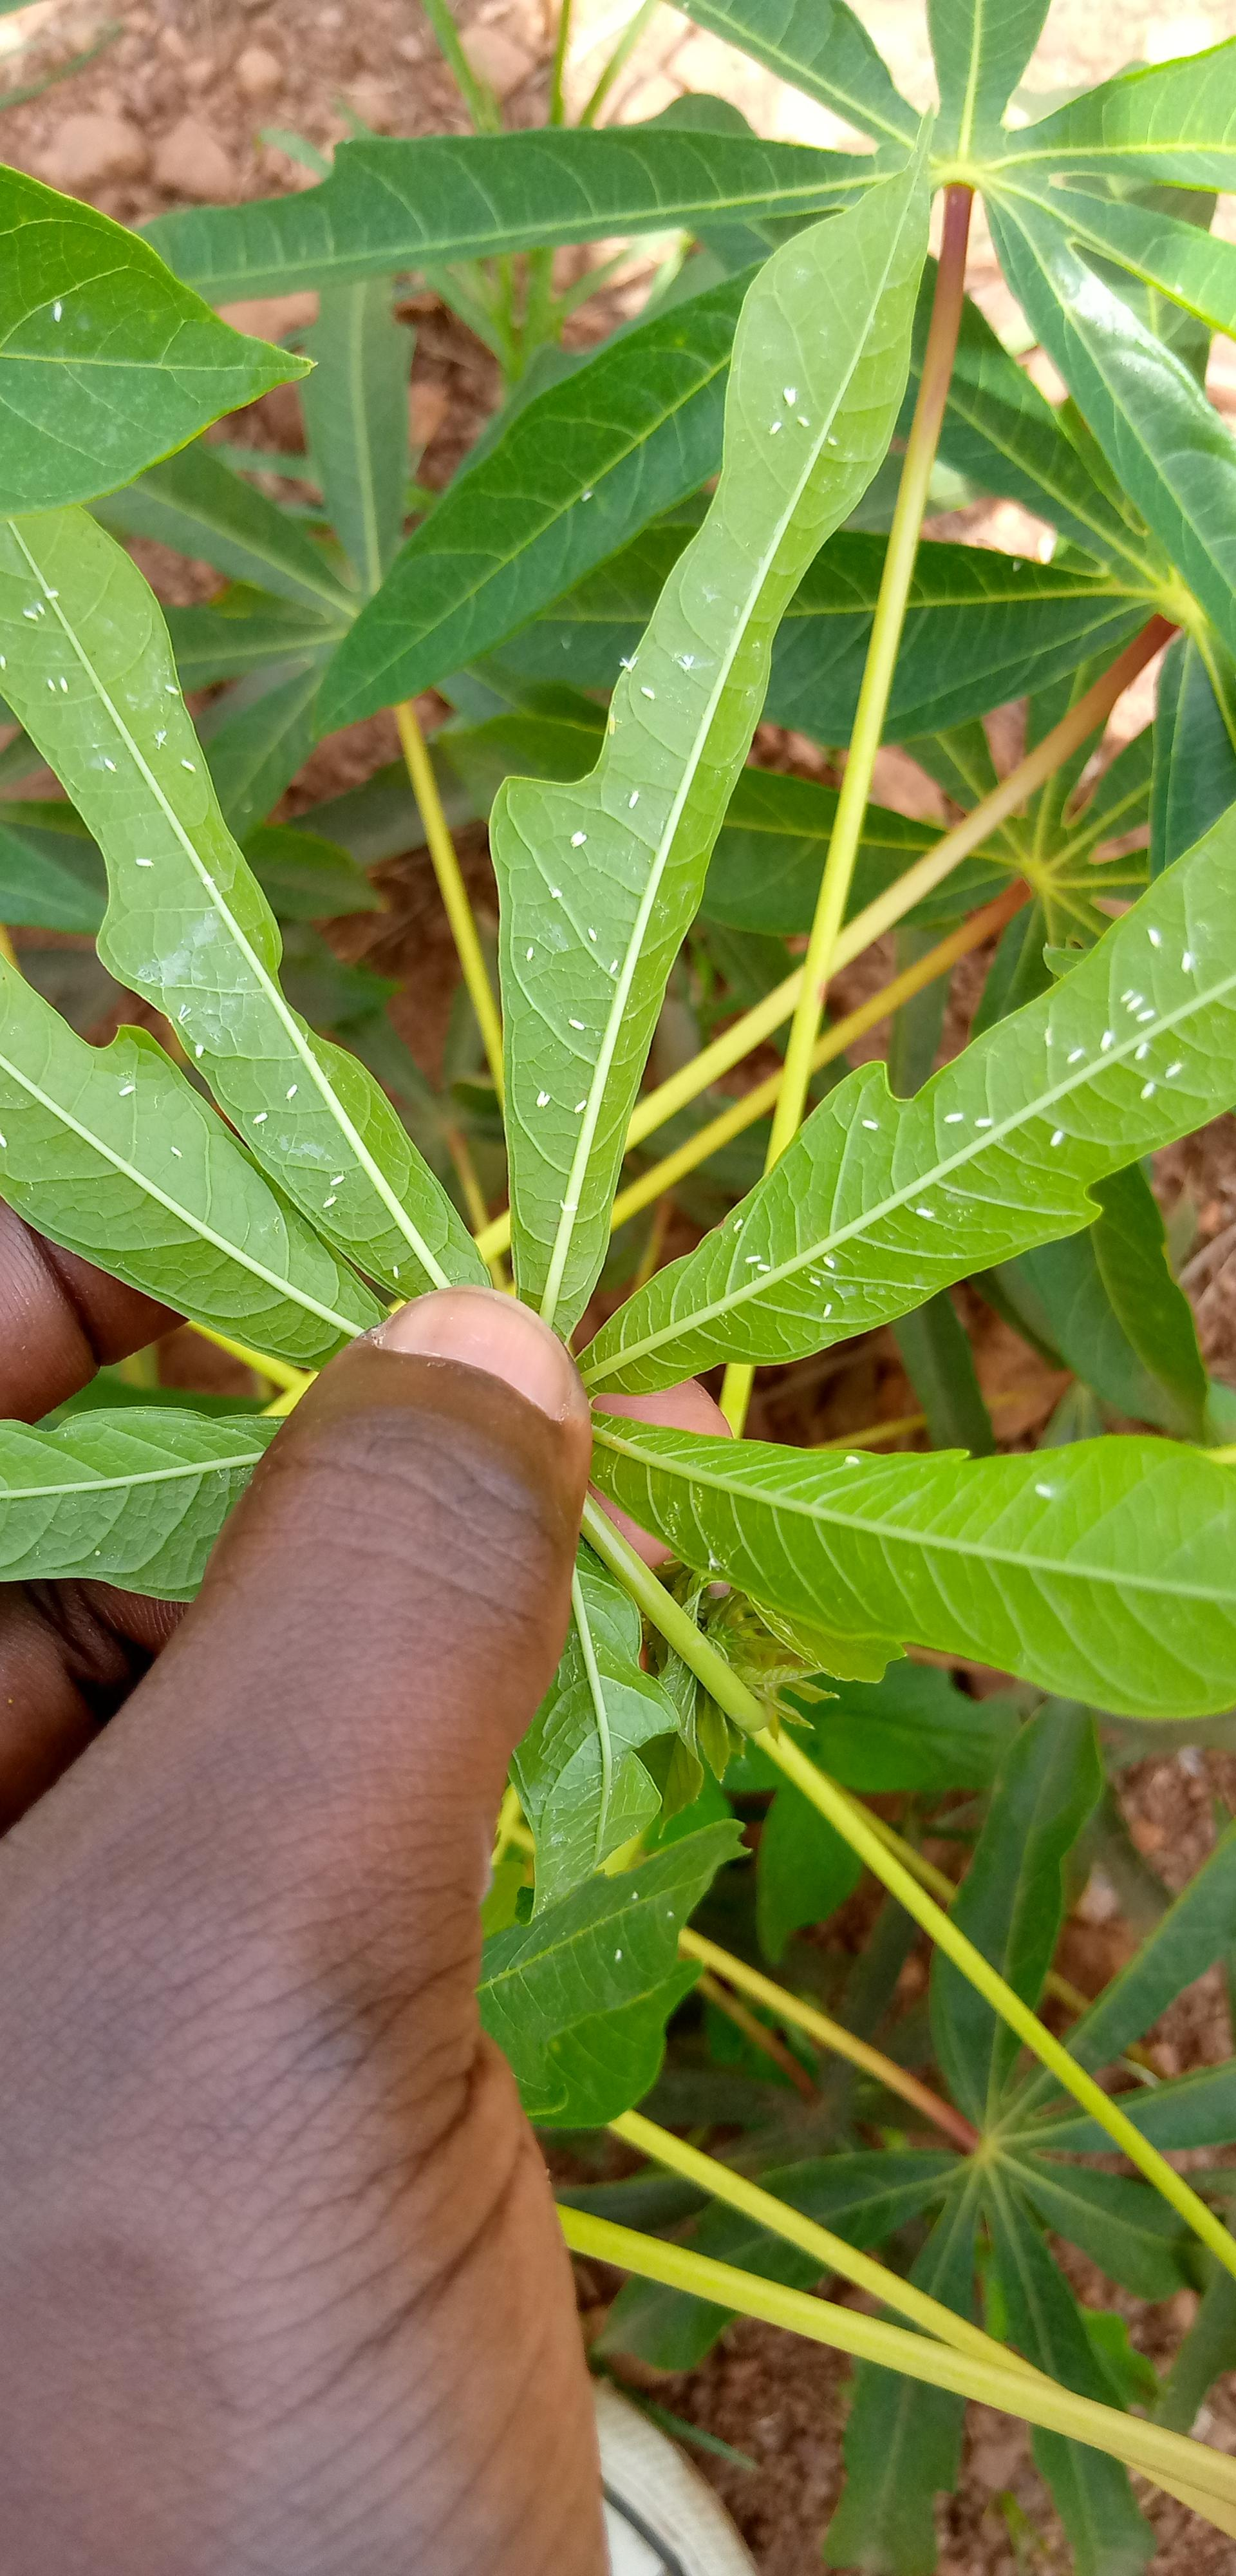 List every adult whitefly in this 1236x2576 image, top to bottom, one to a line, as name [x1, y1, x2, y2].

whitefly [782, 384, 799, 408]
whitefly [795, 415, 812, 430]
whitefly [765, 419, 782, 437]
whitefly [44, 589, 61, 601]
whitefly [35, 601, 48, 617]
whitefly [22, 609, 41, 623]
whitefly [676, 650, 694, 675]
whitefly [1, 654, 9, 672]
whitefly [618, 654, 639, 676]
whitefly [59, 676, 70, 695]
whitefly [46, 677, 57, 693]
whitefly [162, 682, 182, 698]
whitefly [639, 686, 657, 703]
whitefly [151, 728, 173, 755]
whitefly [100, 756, 119, 775]
whitefly [178, 757, 197, 774]
whitefly [627, 787, 641, 811]
whitefly [569, 829, 584, 843]
whitefly [571, 834, 588, 850]
whitefly [133, 856, 157, 870]
whitefly [1145, 925, 1162, 949]
whitefly [585, 925, 600, 943]
whitefly [523, 945, 536, 964]
whitefly [1178, 949, 1192, 978]
whitefly [608, 957, 621, 976]
whitefly [1118, 988, 1134, 1004]
whitefly [1124, 992, 1145, 1015]
whitefly [176, 1001, 194, 1027]
whitefly [1134, 1008, 1157, 1026]
whitefly [568, 1015, 588, 1034]
whitefly [1096, 1028, 1114, 1053]
whitefly [1132, 1041, 1148, 1063]
whitefly [192, 1042, 205, 1061]
whitefly [1065, 1046, 1085, 1066]
whitefly [1163, 1060, 1184, 1081]
whitefly [1139, 1081, 1157, 1102]
whitefly [282, 1082, 299, 1101]
whitefly [115, 1083, 144, 1099]
whitefly [534, 1090, 546, 1109]
whitefly [542, 1093, 550, 1109]
whitefly [570, 1097, 592, 1119]
whitefly [249, 1111, 273, 1126]
whitefly [939, 1112, 965, 1126]
whitefly [972, 1117, 993, 1130]
whitefly [860, 1119, 881, 1135]
whitefly [1046, 1126, 1068, 1150]
whitefly [1, 1132, 9, 1150]
whitefly [169, 1144, 186, 1160]
whitefly [327, 1173, 346, 1188]
whitefly [321, 1195, 339, 1210]
whitefly [557, 1198, 579, 1214]
whitefly [913, 1205, 938, 1220]
whitefly [731, 1217, 745, 1235]
whitefly [744, 1255, 763, 1265]
whitefly [821, 1255, 838, 1271]
whitefly [391, 1263, 402, 1282]
whitefly [756, 1263, 772, 1274]
whitefly [806, 1274, 824, 1288]
whitefly [819, 1301, 834, 1320]
whitefly [842, 1453, 864, 1468]
whitefly [1033, 1482, 1054, 1502]
whitefly [706, 1552, 724, 1574]
whitefly [612, 1946, 627, 1966]